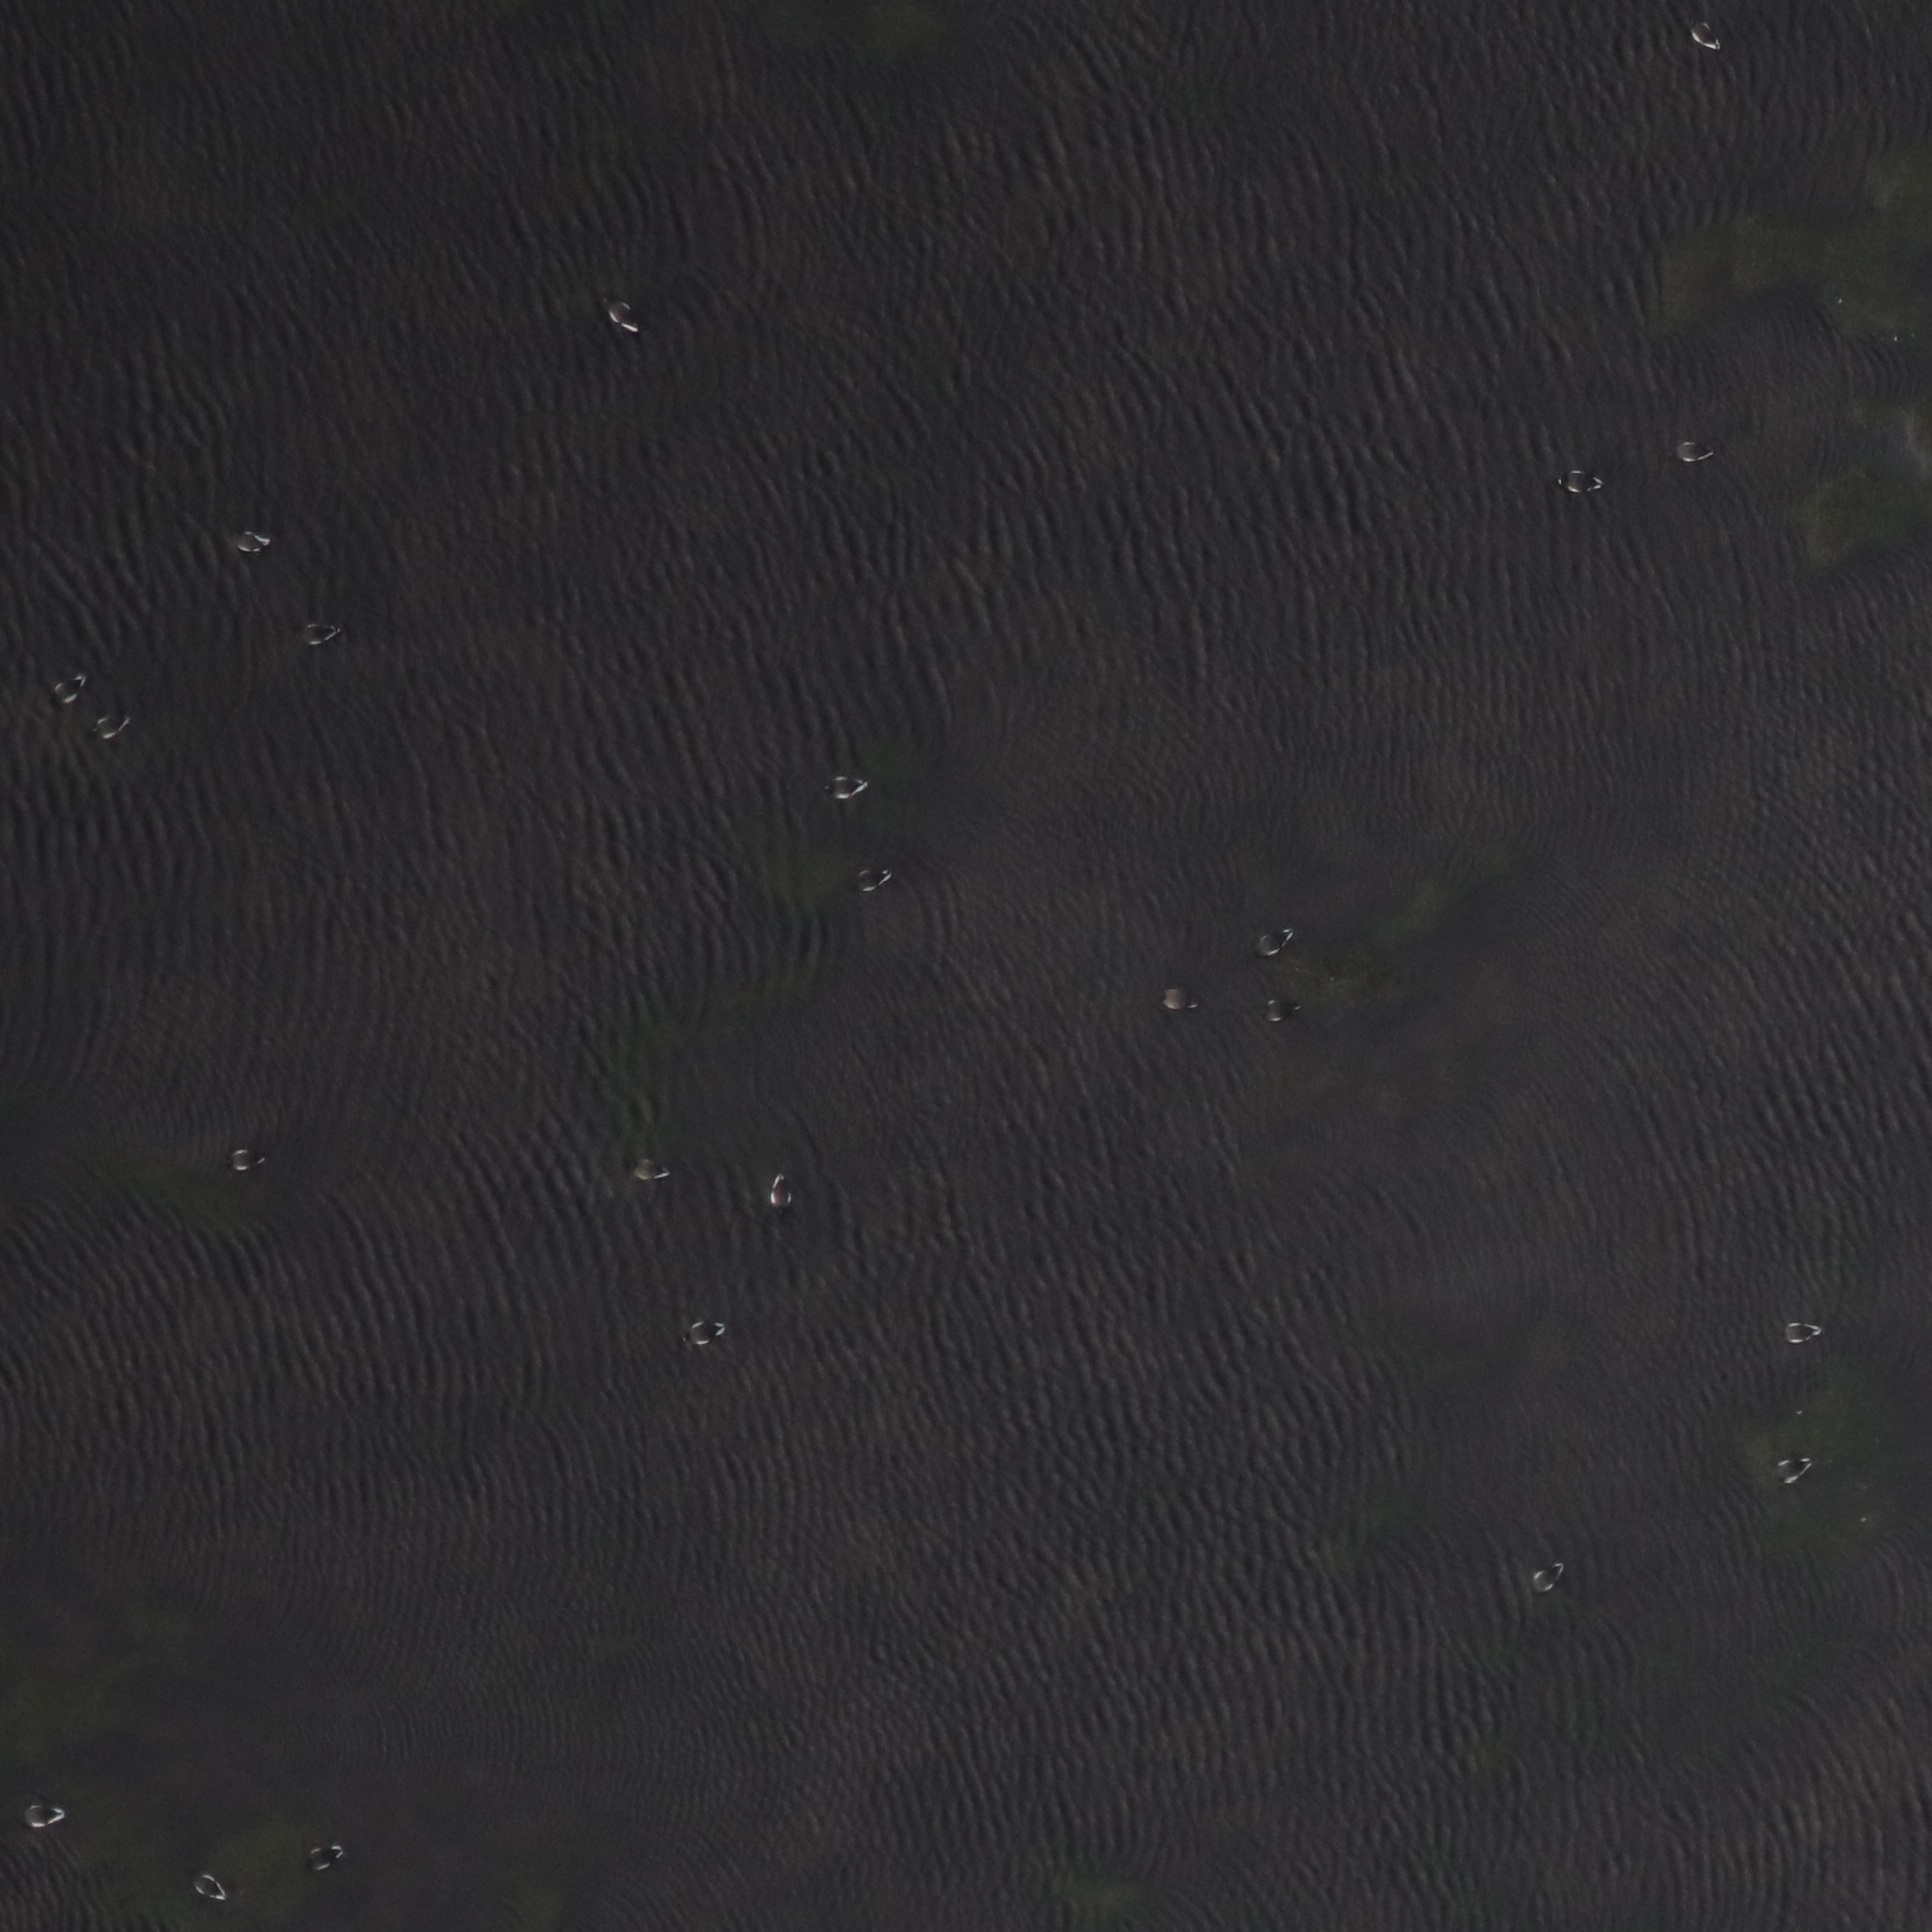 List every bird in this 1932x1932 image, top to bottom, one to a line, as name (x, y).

brant (1703, 33)
brant (620, 313)
brant (1692, 451)
brant (1578, 481)
brant (248, 542)
brant (321, 635)
brant (66, 692)
brant (111, 727)
brant (846, 788)
brant (872, 881)
brant (1273, 943)
brant (1177, 999)
brant (1279, 1011)
brant (243, 1159)
brant (648, 1168)
brant (781, 1195)
brant (1799, 1332)
brant (703, 1333)
brant (1792, 1471)
brant (1546, 1578)
brant (40, 1816)
brant (324, 1858)
brant (210, 1887)